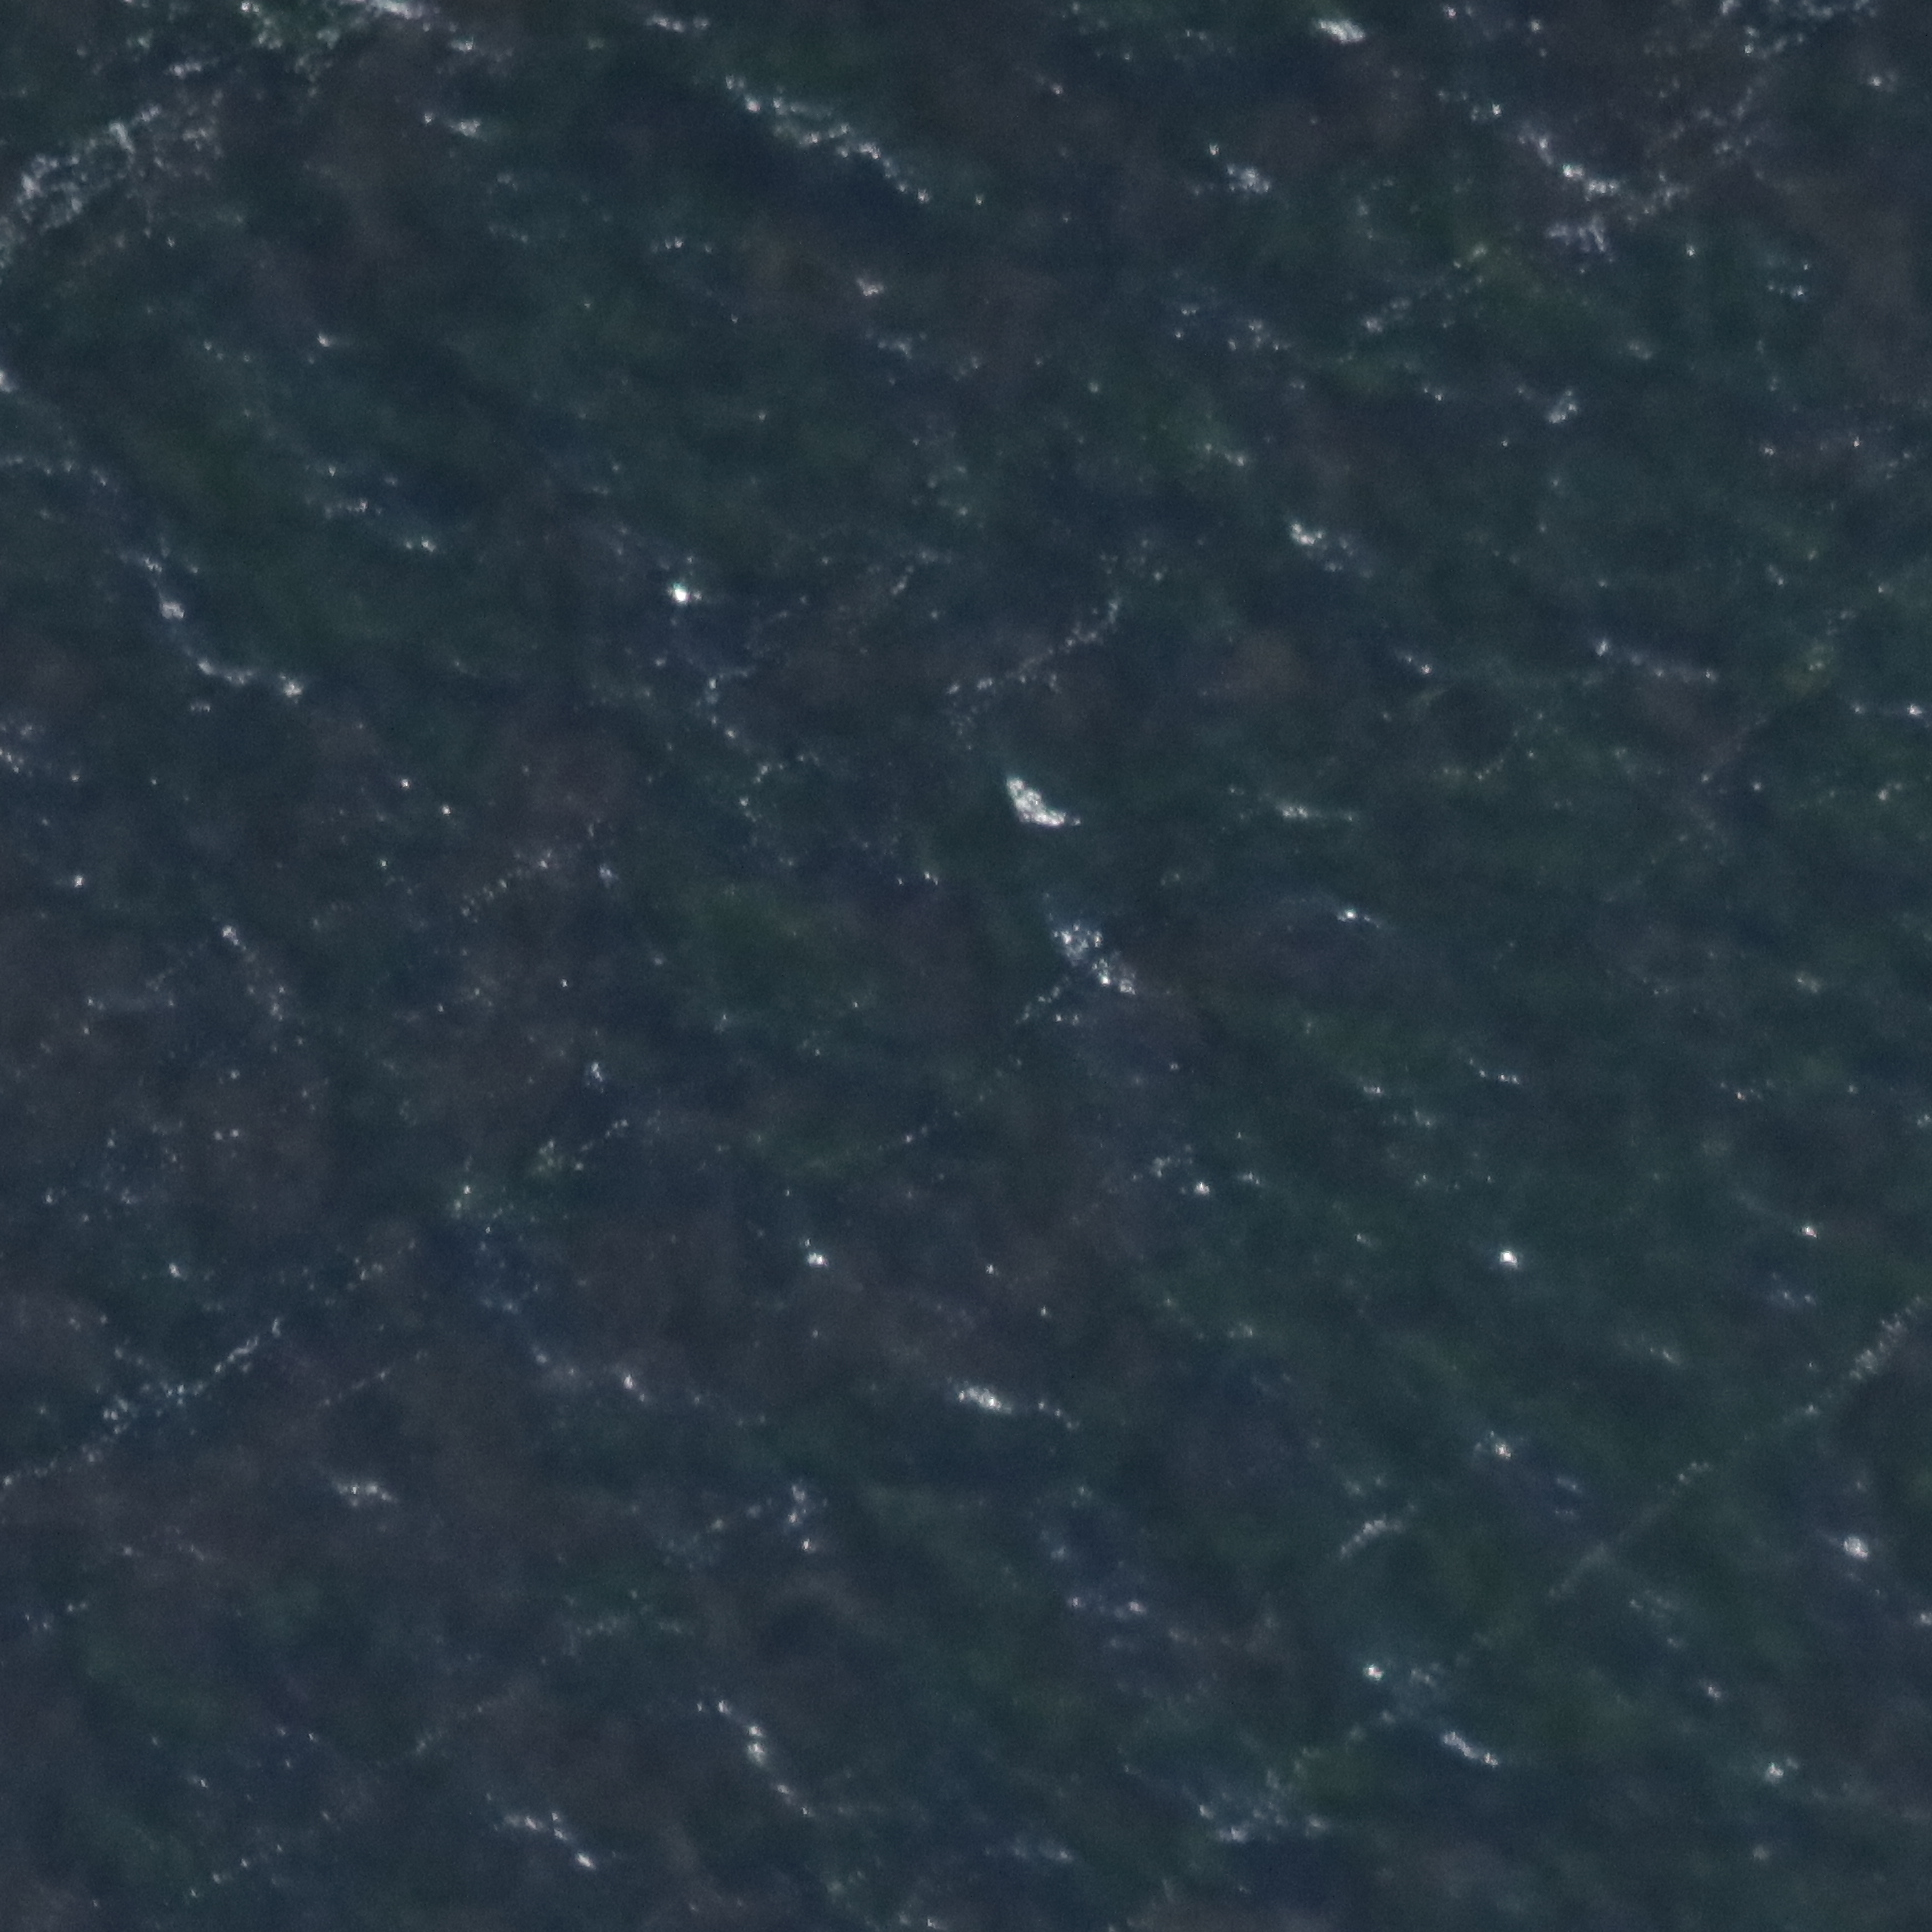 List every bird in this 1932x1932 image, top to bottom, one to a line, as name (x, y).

None